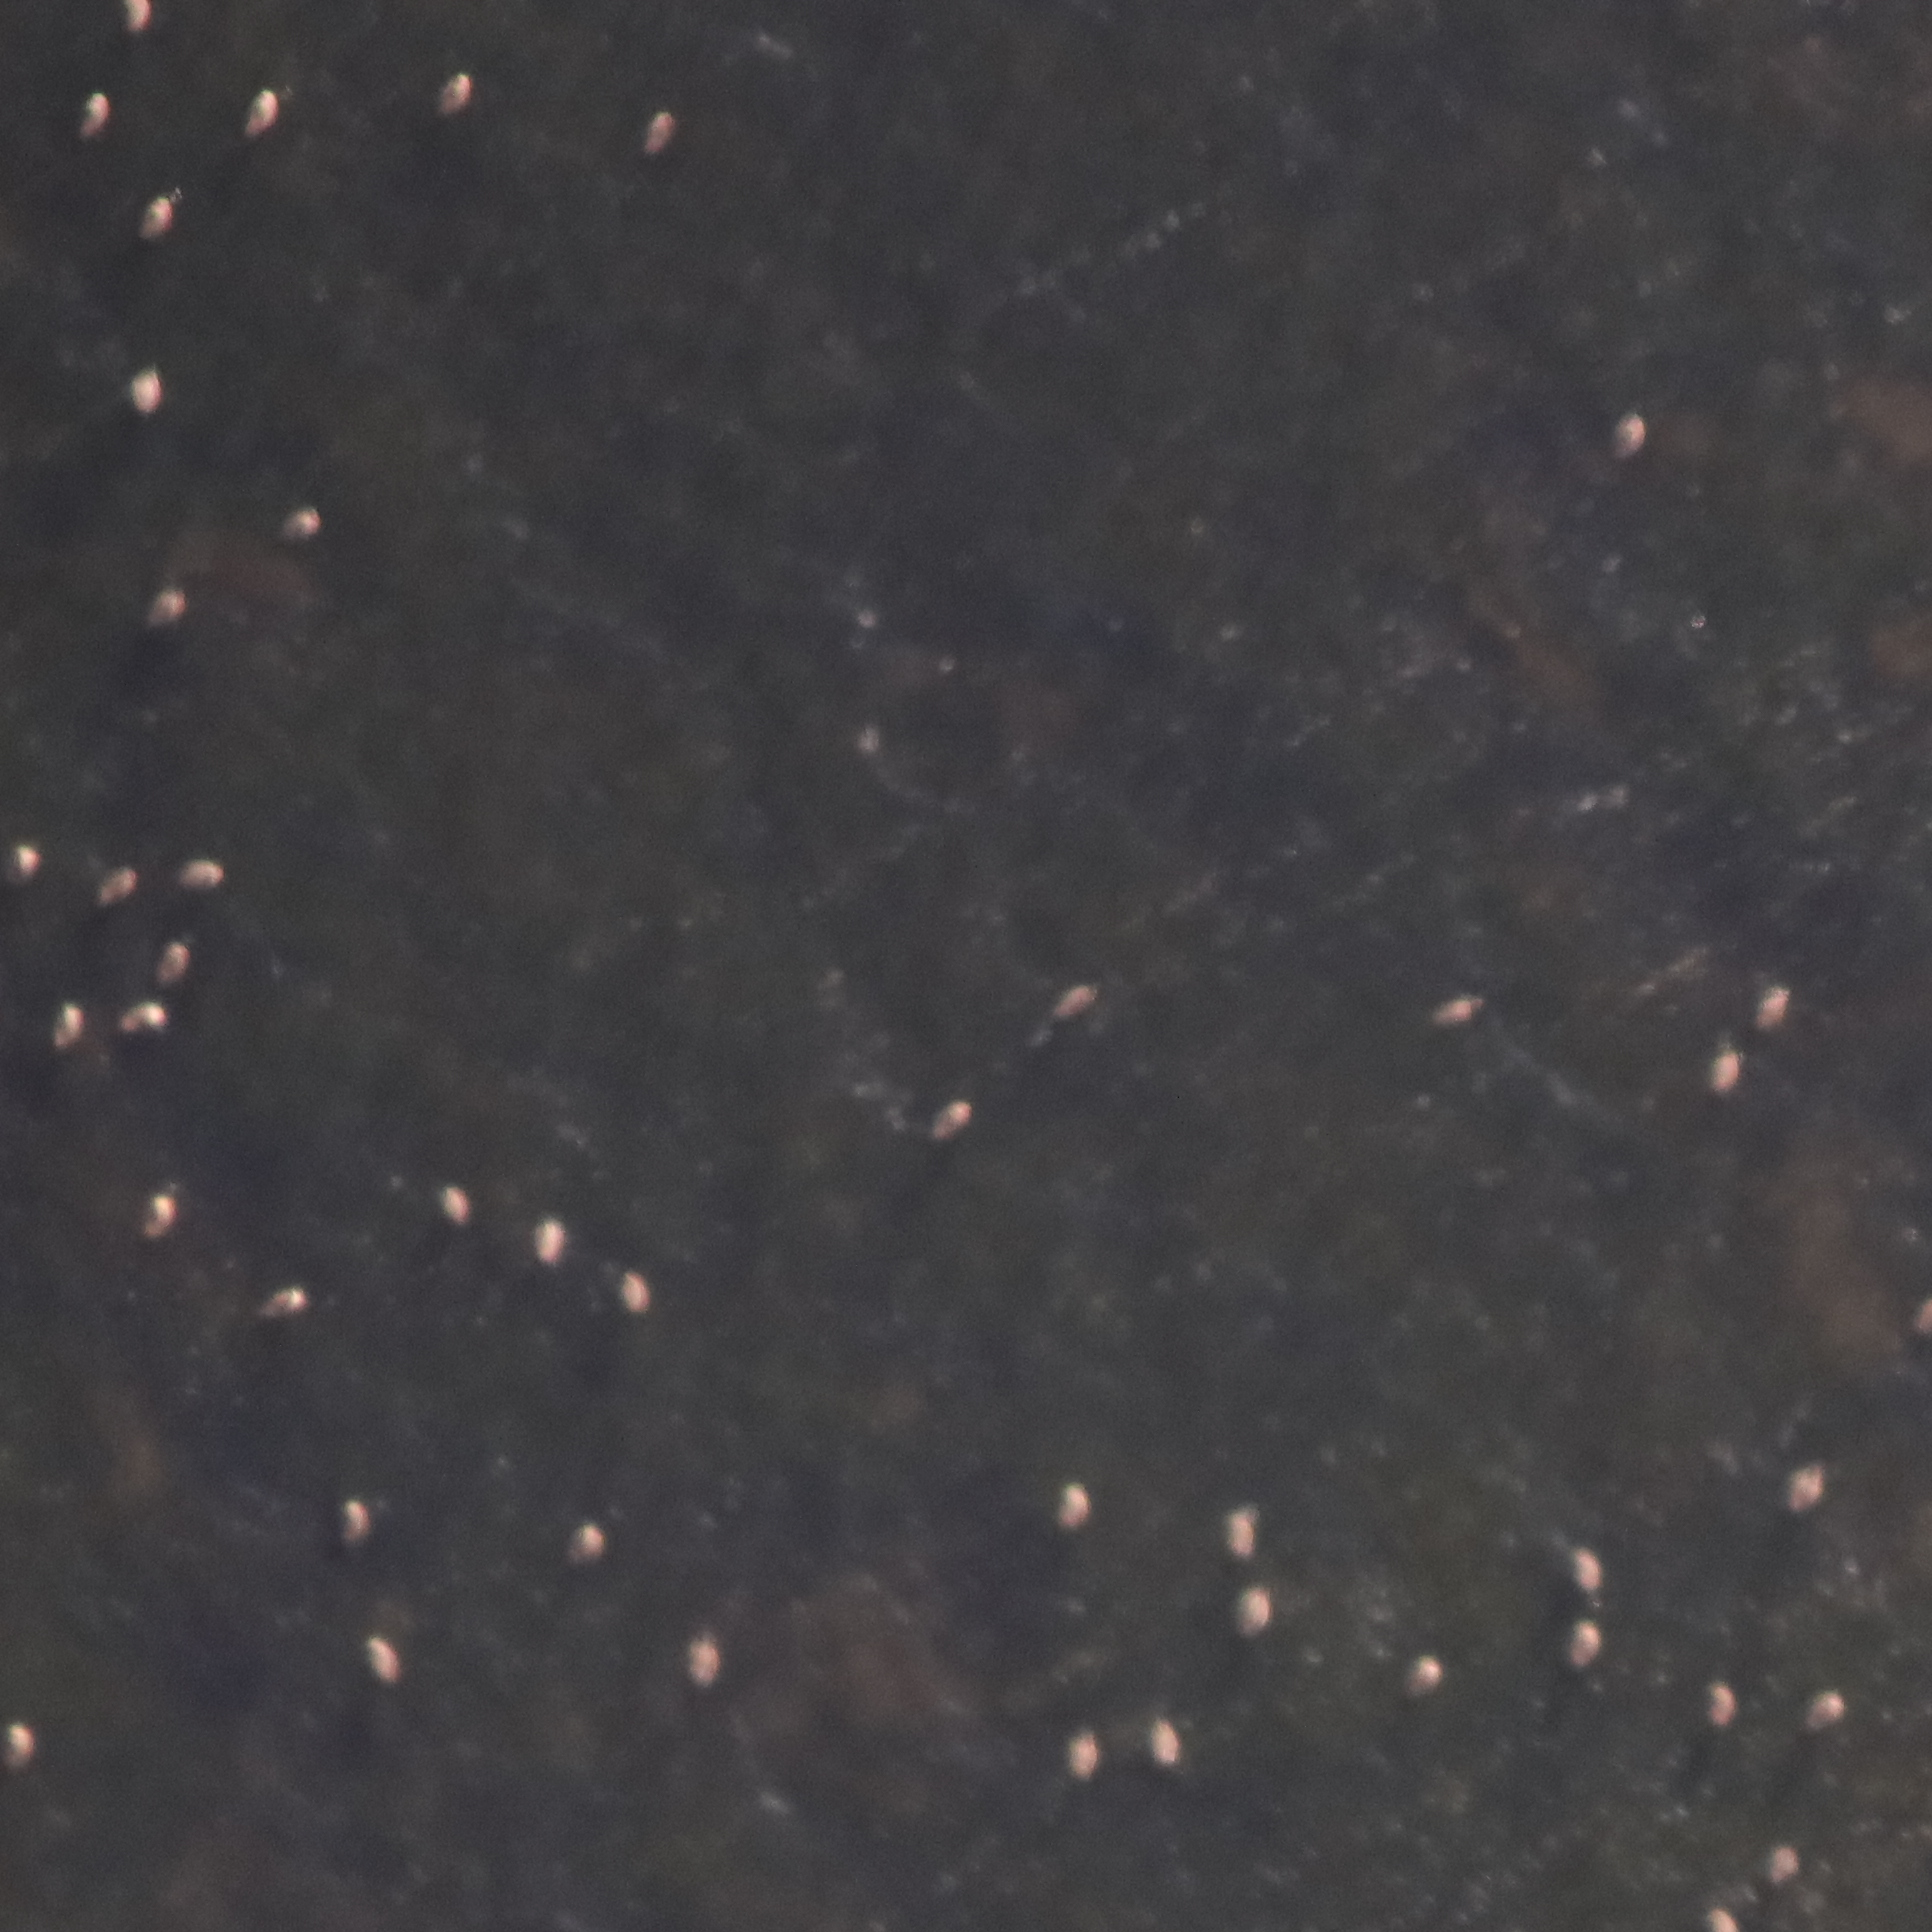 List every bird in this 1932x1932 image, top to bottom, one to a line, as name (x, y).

Canada goose (133, 13)
Canada goose (458, 95)
Canada goose (93, 114)
Canada goose (260, 117)
Canada goose (662, 135)
Canada goose (158, 218)
Canada goose (149, 396)
Canada goose (1628, 437)
Canada goose (303, 528)
Canada goose (165, 606)
Canada goose (24, 869)
Canada goose (202, 878)
Canada goose (115, 891)
Canada goose (171, 961)
Canada goose (1073, 1006)
Canada goose (1770, 1009)
Canada goose (1456, 1014)
Canada goose (141, 1022)
Canada goose (67, 1029)
Canada goose (1724, 1077)
Canada goose (954, 1120)
Canada goose (450, 1204)
Canada goose (157, 1215)
Canada goose (555, 1244)
Canada goose (638, 1295)
Canada goose (277, 1299)
Canada goose (1804, 1490)
Canada goose (1071, 1510)
Canada goose (352, 1526)
Canada goose (1239, 1539)
Canada goose (587, 1549)
Canada goose (1589, 1571)
Canada goose (1256, 1612)
Canada goose (1577, 1639)
Canada goose (381, 1661)
Canada goose (701, 1665)
Canada goose (1422, 1681)
Canada goose (1713, 1704)
Canada goose (1828, 1705)
Canada goose (1162, 1746)
Canada goose (18, 1747)
Canada goose (1079, 1755)
Canada goose (1787, 1864)
Canada goose (1728, 1932)